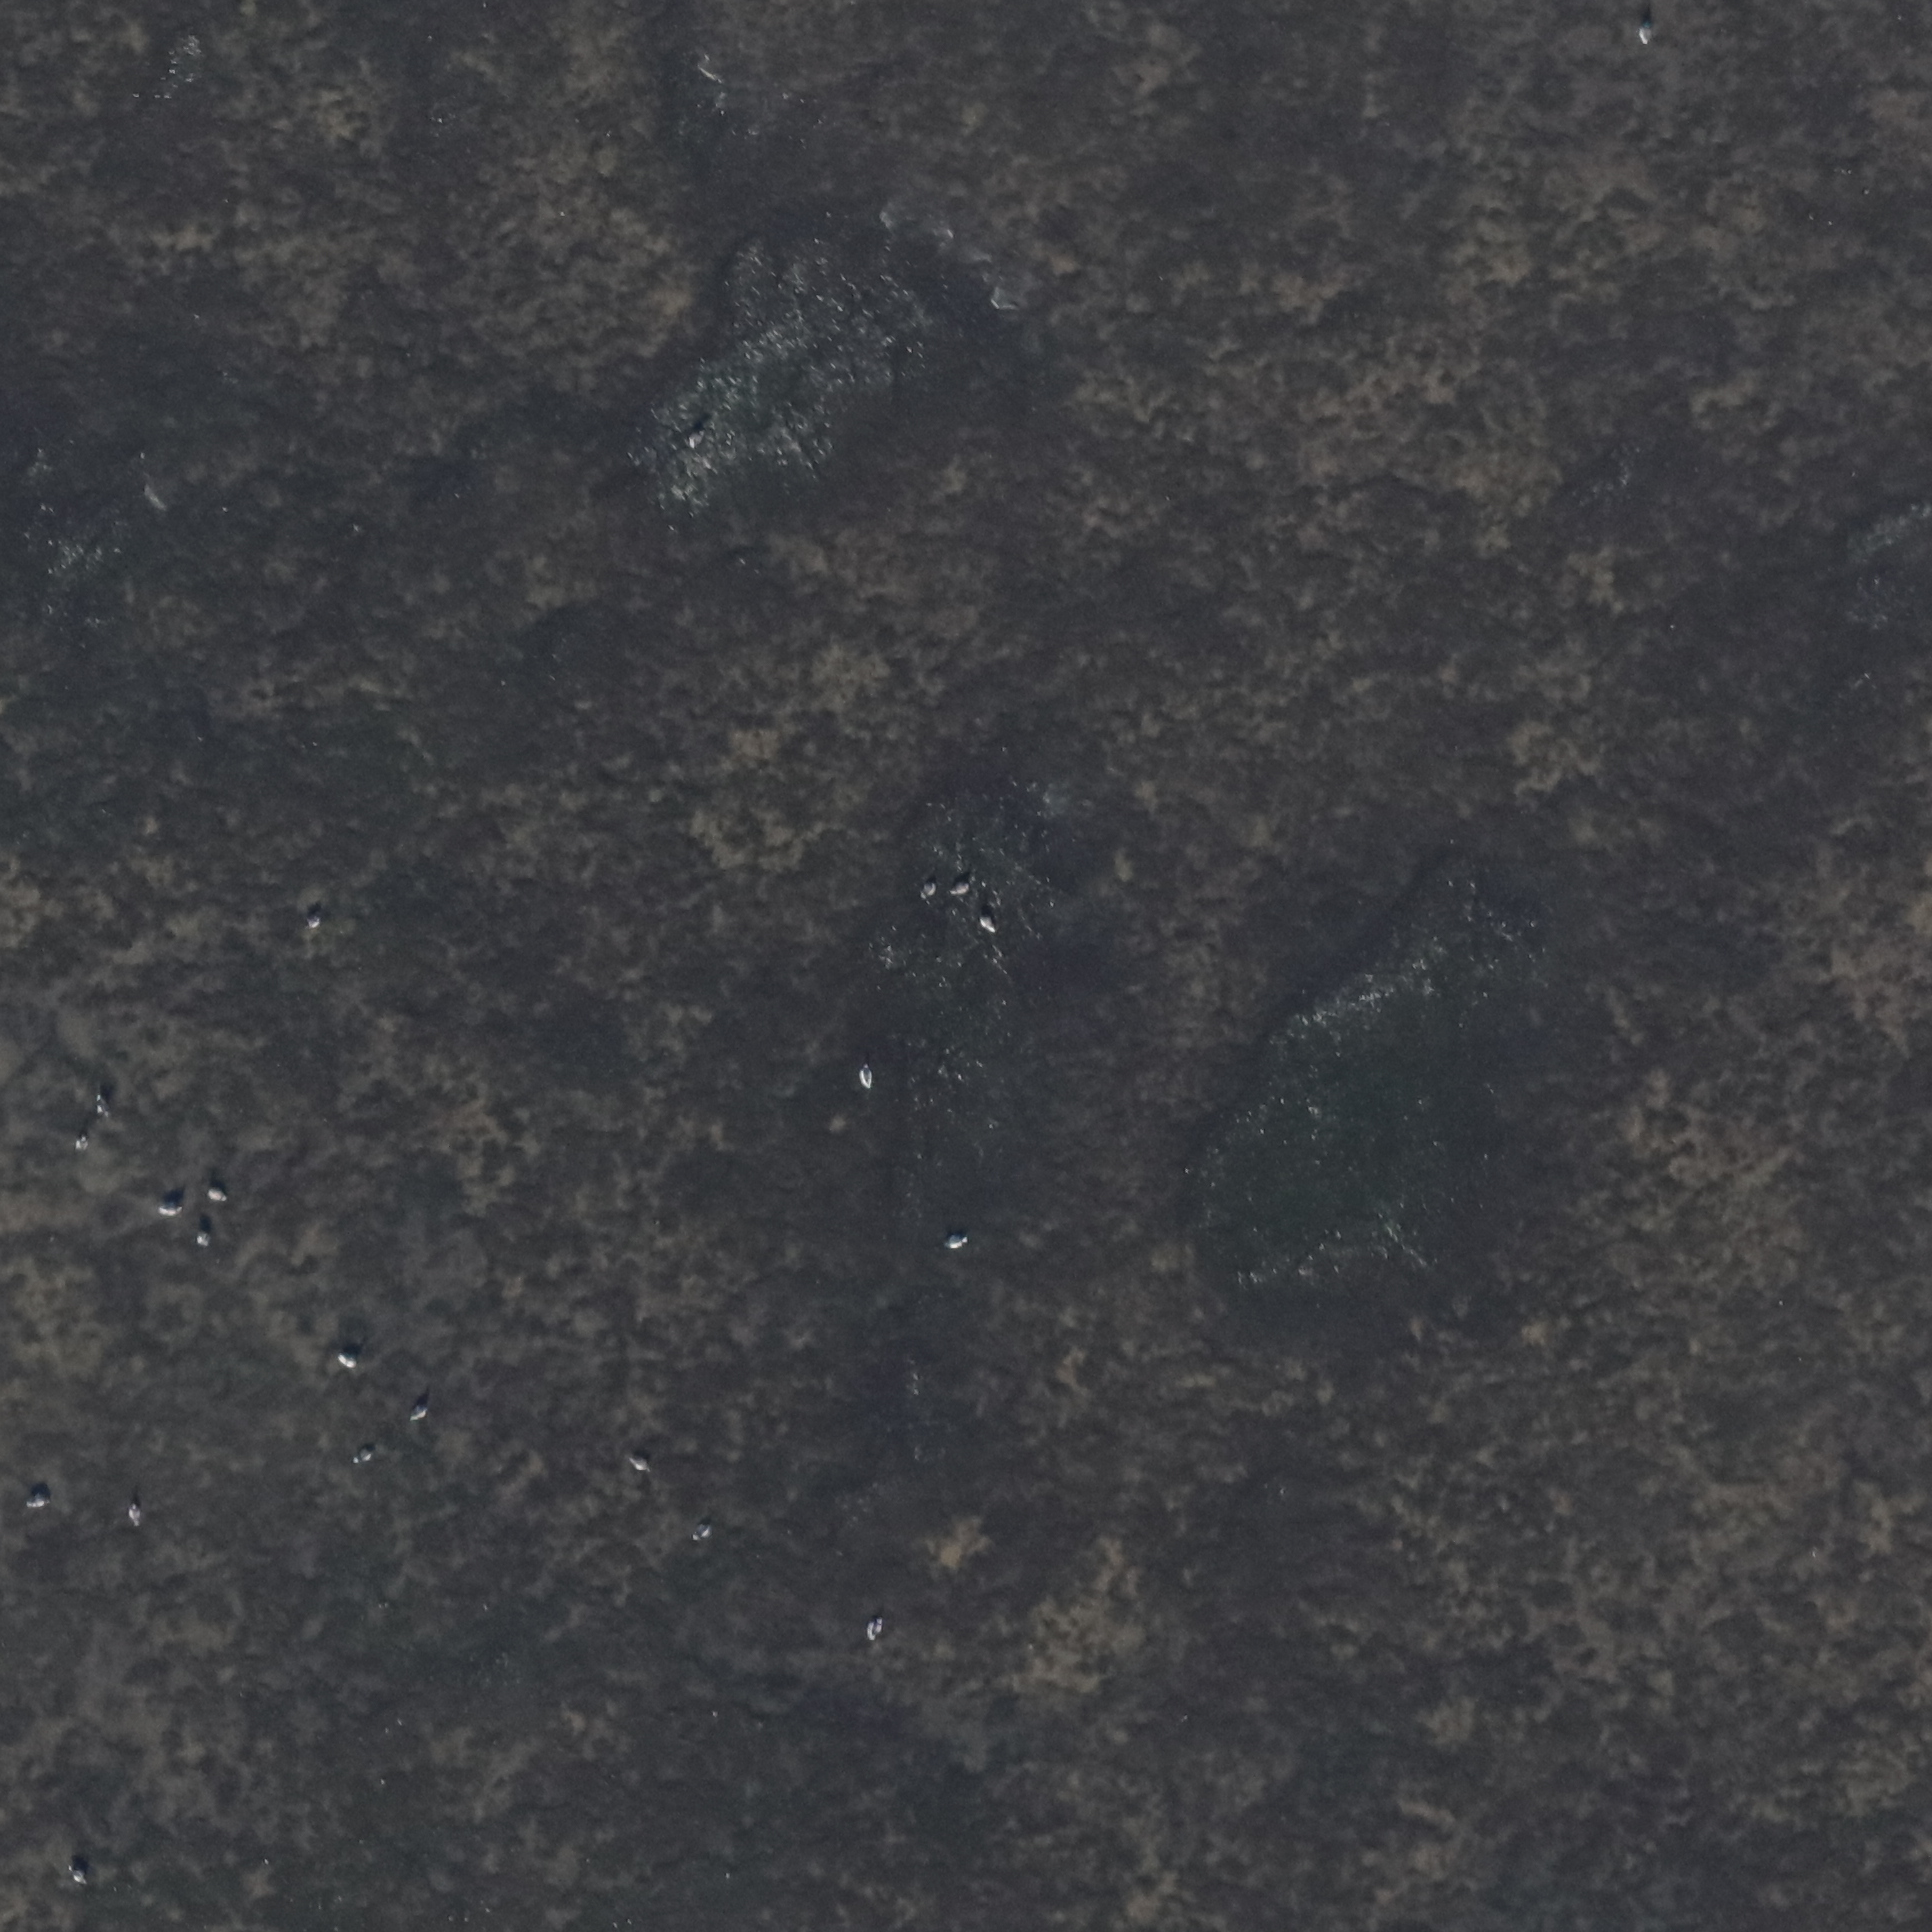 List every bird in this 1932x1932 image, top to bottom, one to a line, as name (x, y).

brant (1645, 31)
brant (695, 439)
brant (962, 889)
brant (928, 890)
brant (312, 921)
brant (987, 924)
brant (867, 1075)
brant (101, 1107)
brant (81, 1142)
Canada goose (215, 1195)
brant (168, 1213)
brant (203, 1237)
brant (955, 1240)
brant (348, 1359)
brant (418, 1411)
brant (364, 1454)
brant (641, 1465)
brant (39, 1500)
brant (135, 1514)
brant (701, 1531)
brant (874, 1628)
brant (78, 1875)